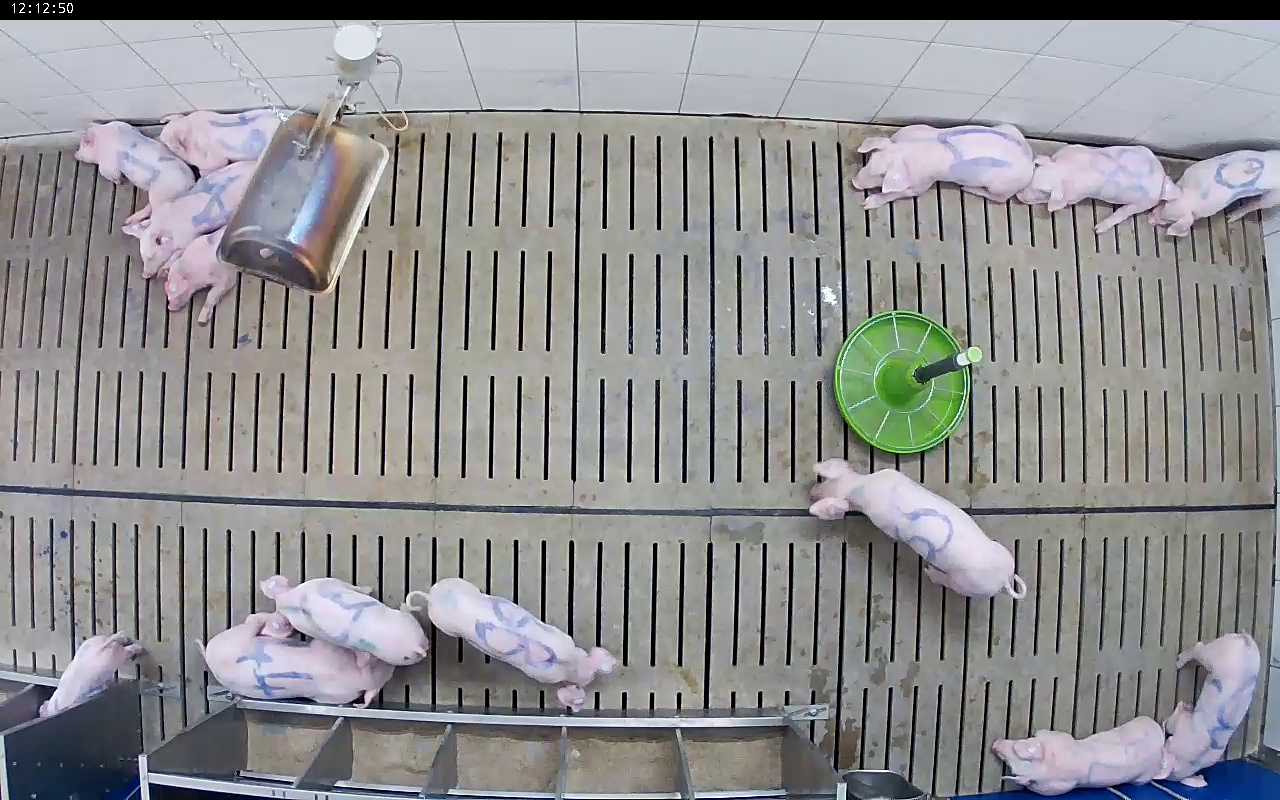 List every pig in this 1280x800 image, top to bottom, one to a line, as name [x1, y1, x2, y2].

pig [156, 107, 307, 177]
pig [73, 121, 195, 226]
pig [848, 124, 1036, 212]
pig [1016, 144, 1166, 237]
pig [1147, 150, 1279, 238]
pig [123, 161, 260, 280]
pig [161, 222, 248, 326]
pig [808, 459, 1029, 602]
pig [257, 575, 429, 668]
pig [406, 578, 621, 712]
pig [194, 610, 395, 711]
pig [38, 628, 145, 716]
pig [1152, 630, 1263, 790]
pig [990, 715, 1167, 798]